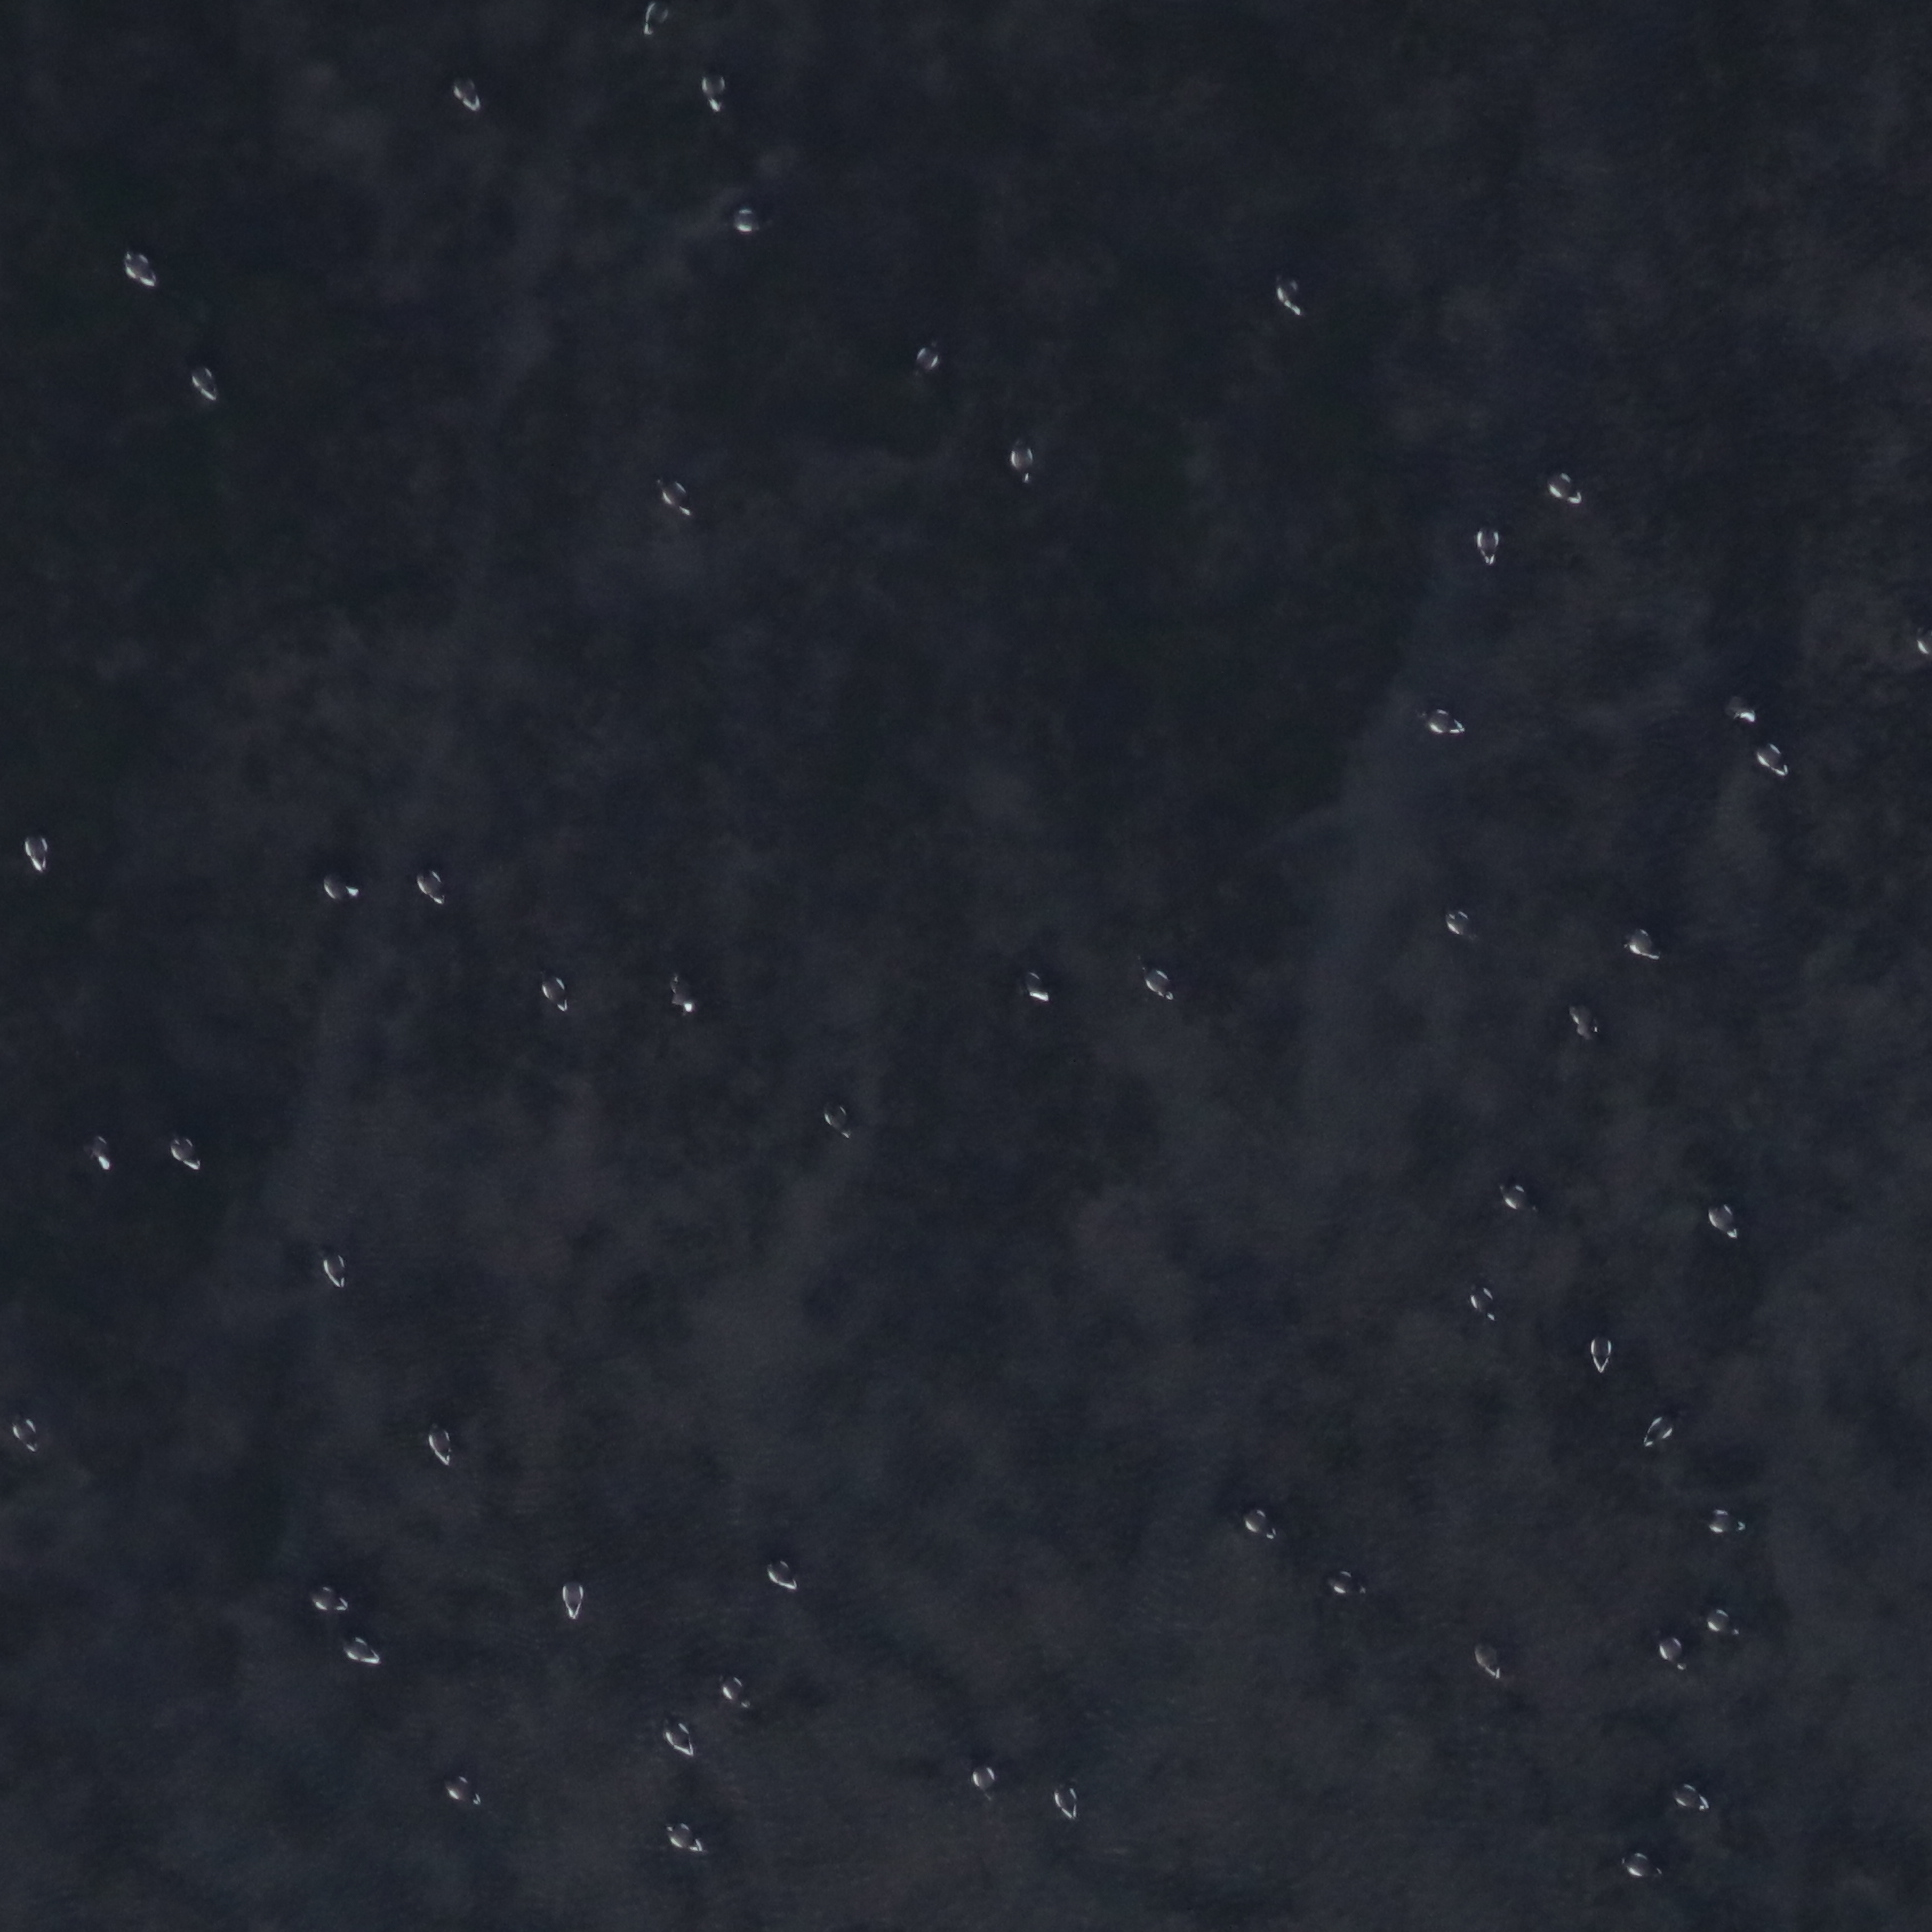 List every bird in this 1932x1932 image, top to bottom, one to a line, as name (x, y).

brant (654, 12)
brant (713, 91)
brant (466, 92)
brant (744, 218)
brant (140, 269)
brant (1290, 293)
brant (925, 356)
brant (205, 383)
brant (1021, 461)
brant (1565, 489)
brant (676, 496)
brant (1487, 542)
brant (1929, 645)
brant (1742, 705)
brant (1441, 722)
brant (1772, 758)
brant (34, 848)
brant (430, 884)
brant (338, 886)
brant (1459, 923)
brant (1639, 942)
brant (1157, 982)
brant (1033, 984)
brant (684, 992)
brant (553, 993)
brant (1581, 1016)
brant (839, 1118)
brant (96, 1149)
brant (182, 1153)
brant (1515, 1197)
brant (1722, 1219)
brant (333, 1269)
brant (1479, 1293)
brant (1602, 1353)
brant (1659, 1429)
brant (26, 1434)
brant (439, 1443)
brant (1258, 1523)
brant (1723, 1523)
brant (780, 1571)
brant (1347, 1586)
brant (573, 1598)
brant (326, 1599)
brant (1720, 1621)
brant (1671, 1651)
brant (360, 1652)
brant (1488, 1657)
brant (735, 1692)
brant (679, 1739)
brant (983, 1779)
brant (460, 1792)
brant (1689, 1797)
brant (1065, 1799)
brant (683, 1837)
brant (1640, 1865)